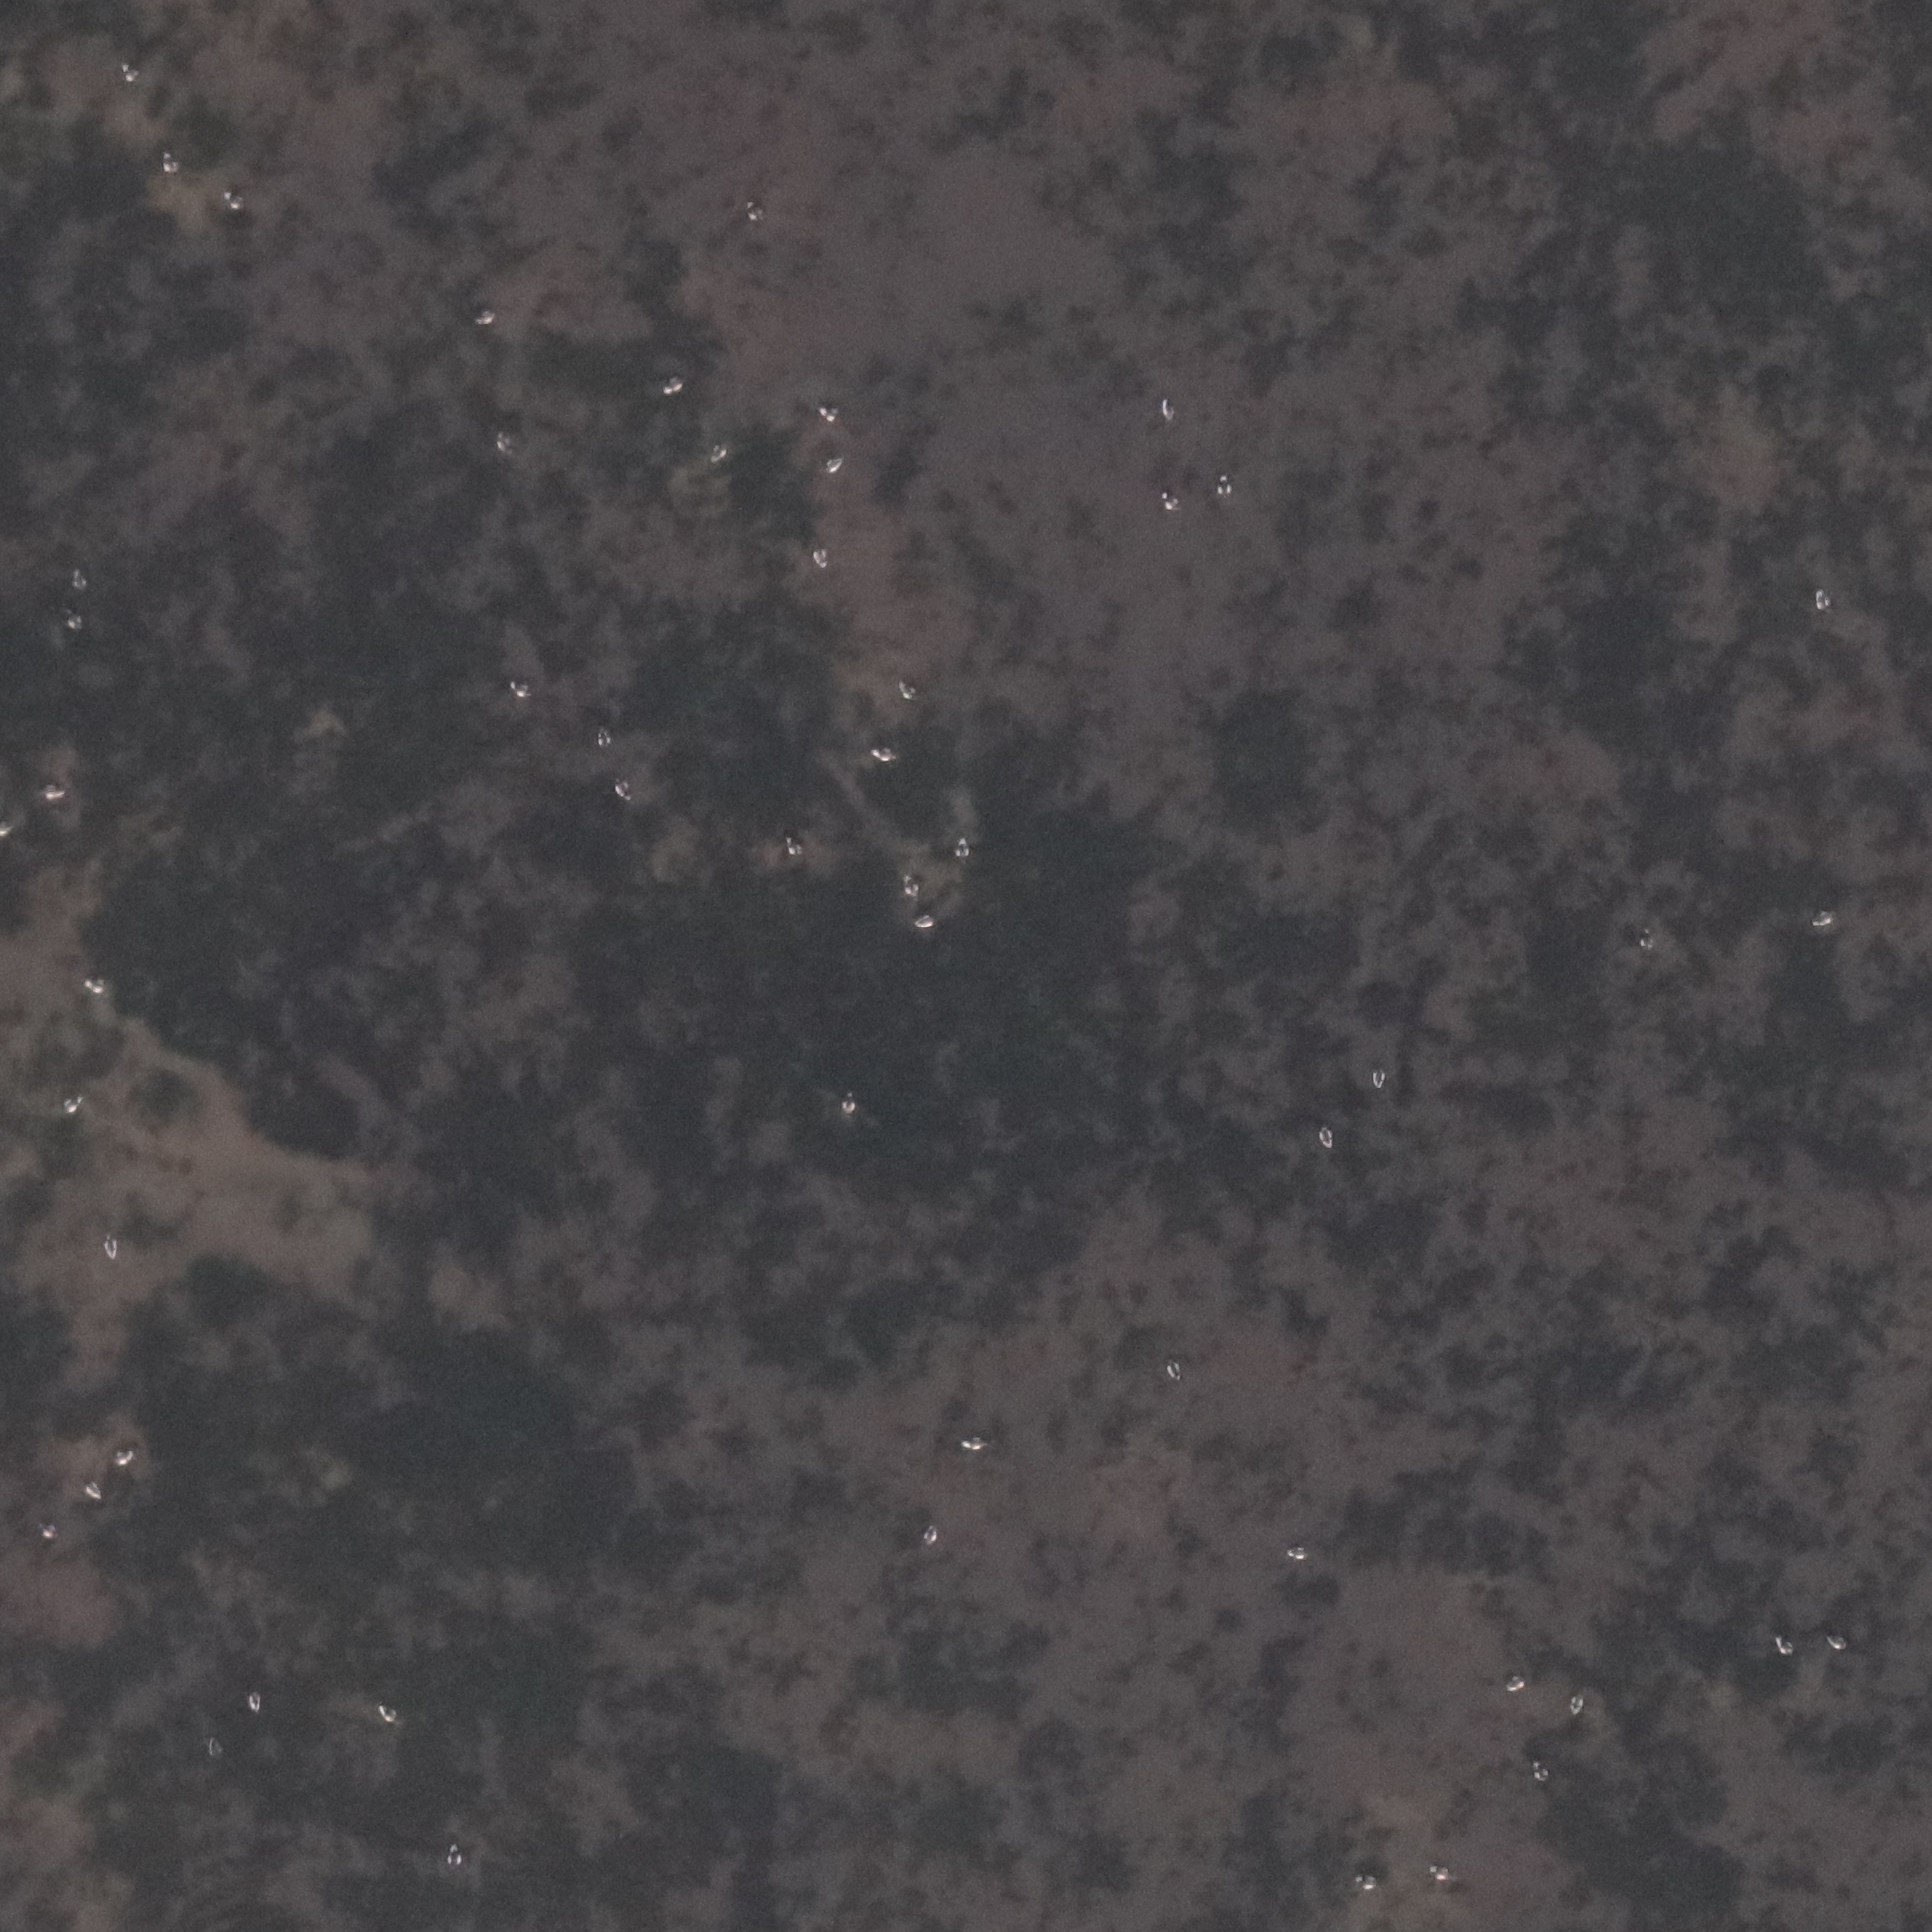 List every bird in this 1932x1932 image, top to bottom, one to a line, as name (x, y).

brant (135, 62)
brant (173, 159)
brant (243, 196)
brant (746, 217)
brant (486, 320)
brant (676, 381)
brant (1173, 412)
brant (826, 416)
brant (504, 440)
brant (714, 455)
brant (835, 467)
brant (1236, 496)
brant (1175, 501)
brant (821, 552)
brant (83, 582)
brant (1834, 604)
brant (73, 620)
brant (523, 682)
brant (915, 696)
brant (612, 739)
brant (882, 752)
brant (627, 793)
brant (61, 795)
brant (791, 852)
brant (953, 852)
brant (911, 890)
brant (1829, 915)
brant (921, 926)
brant (1648, 934)
brant (93, 991)
brant (1378, 1076)
brant (854, 1100)
brant (66, 1104)
brant (1325, 1140)
brant (110, 1242)
brant (1173, 1370)
brant (972, 1437)
brant (126, 1450)
brant (96, 1490)
brant (941, 1533)
brant (50, 1537)
brant (1287, 1554)
brant (1845, 1641)
brant (1781, 1647)
brant (1516, 1678)
brant (243, 1696)
brant (1575, 1700)
brant (394, 1706)
brant (210, 1742)
brant (1545, 1770)
brant (459, 1860)
brant (1445, 1884)
brant (1358, 1886)